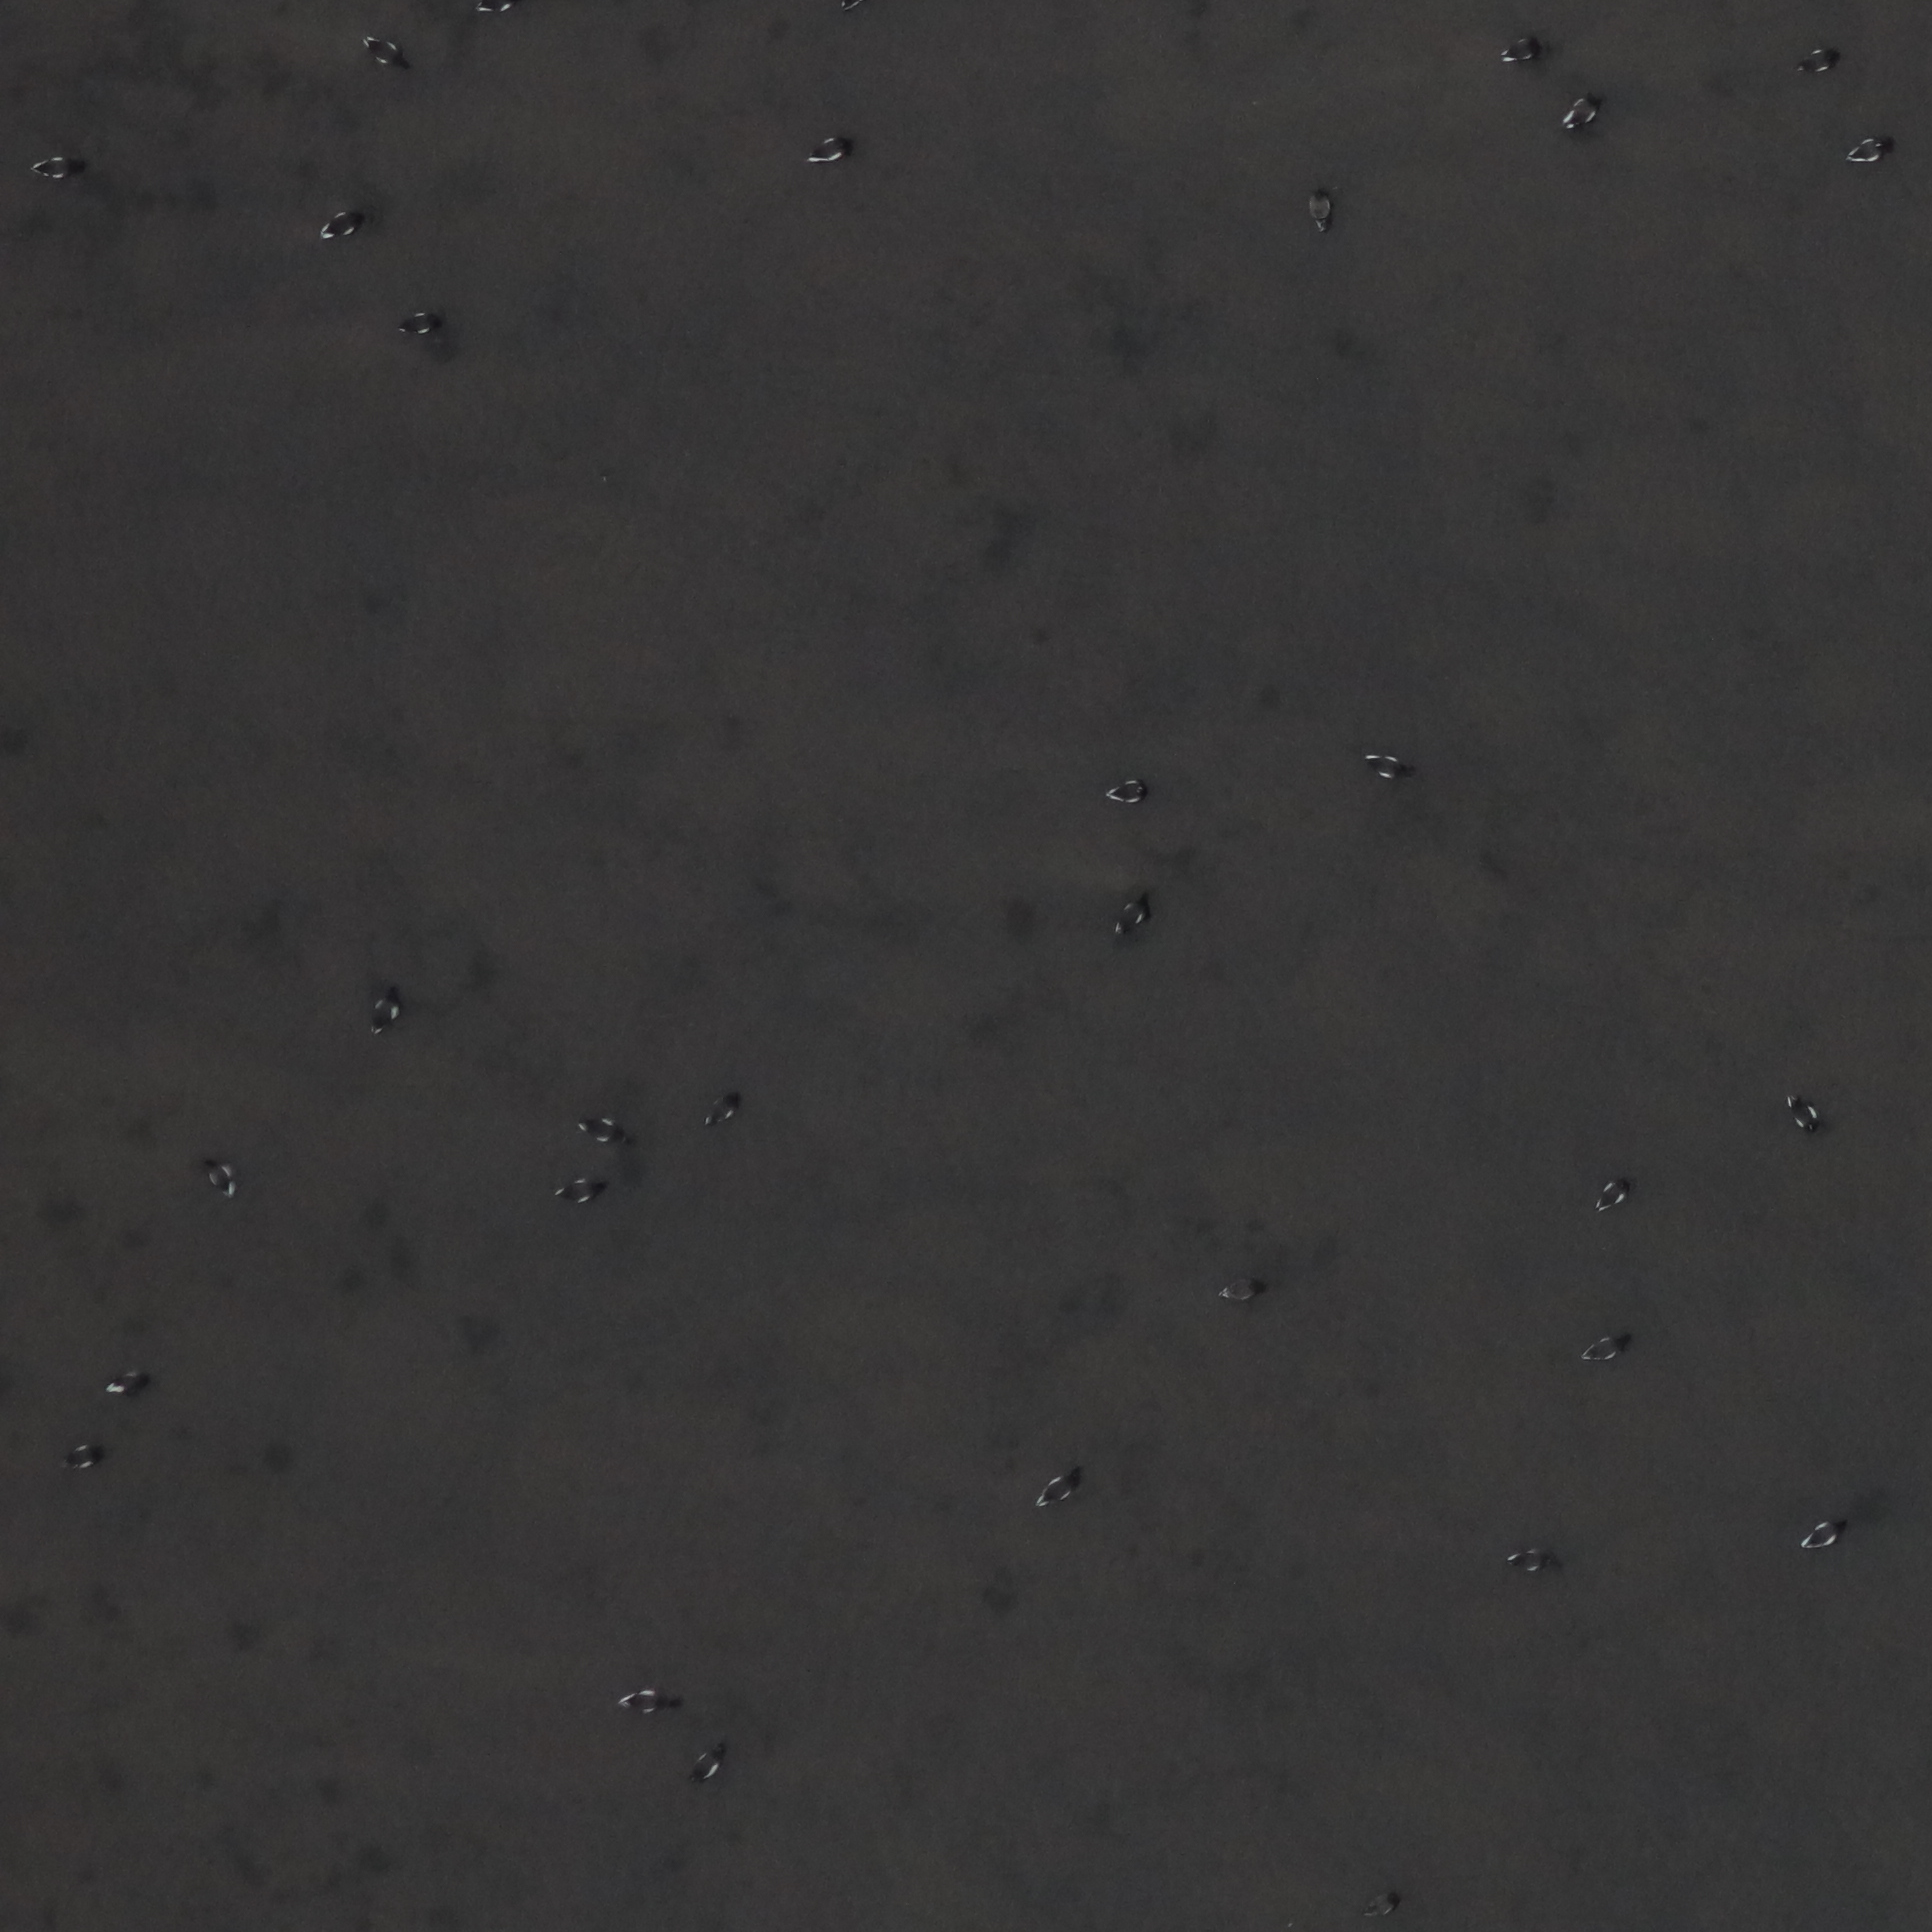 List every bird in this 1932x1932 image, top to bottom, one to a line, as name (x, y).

brant (387, 47)
brant (1514, 52)
brant (1819, 52)
brant (1583, 113)
brant (842, 146)
brant (1868, 150)
brant (57, 168)
brant (1343, 212)
brant (342, 225)
brant (447, 325)
brant (1388, 767)
brant (1131, 784)
brant (1135, 904)
brant (382, 1004)
brant (738, 1109)
brant (1806, 1113)
brant (606, 1130)
brant (221, 1177)
brant (1615, 1192)
brant (587, 1193)
brant (1241, 1286)
brant (1616, 1344)
brant (141, 1382)
brant (71, 1443)
brant (1059, 1487)
brant (1825, 1535)
brant (1521, 1558)
brant (646, 1699)
brant (722, 1752)
brant (1393, 1886)